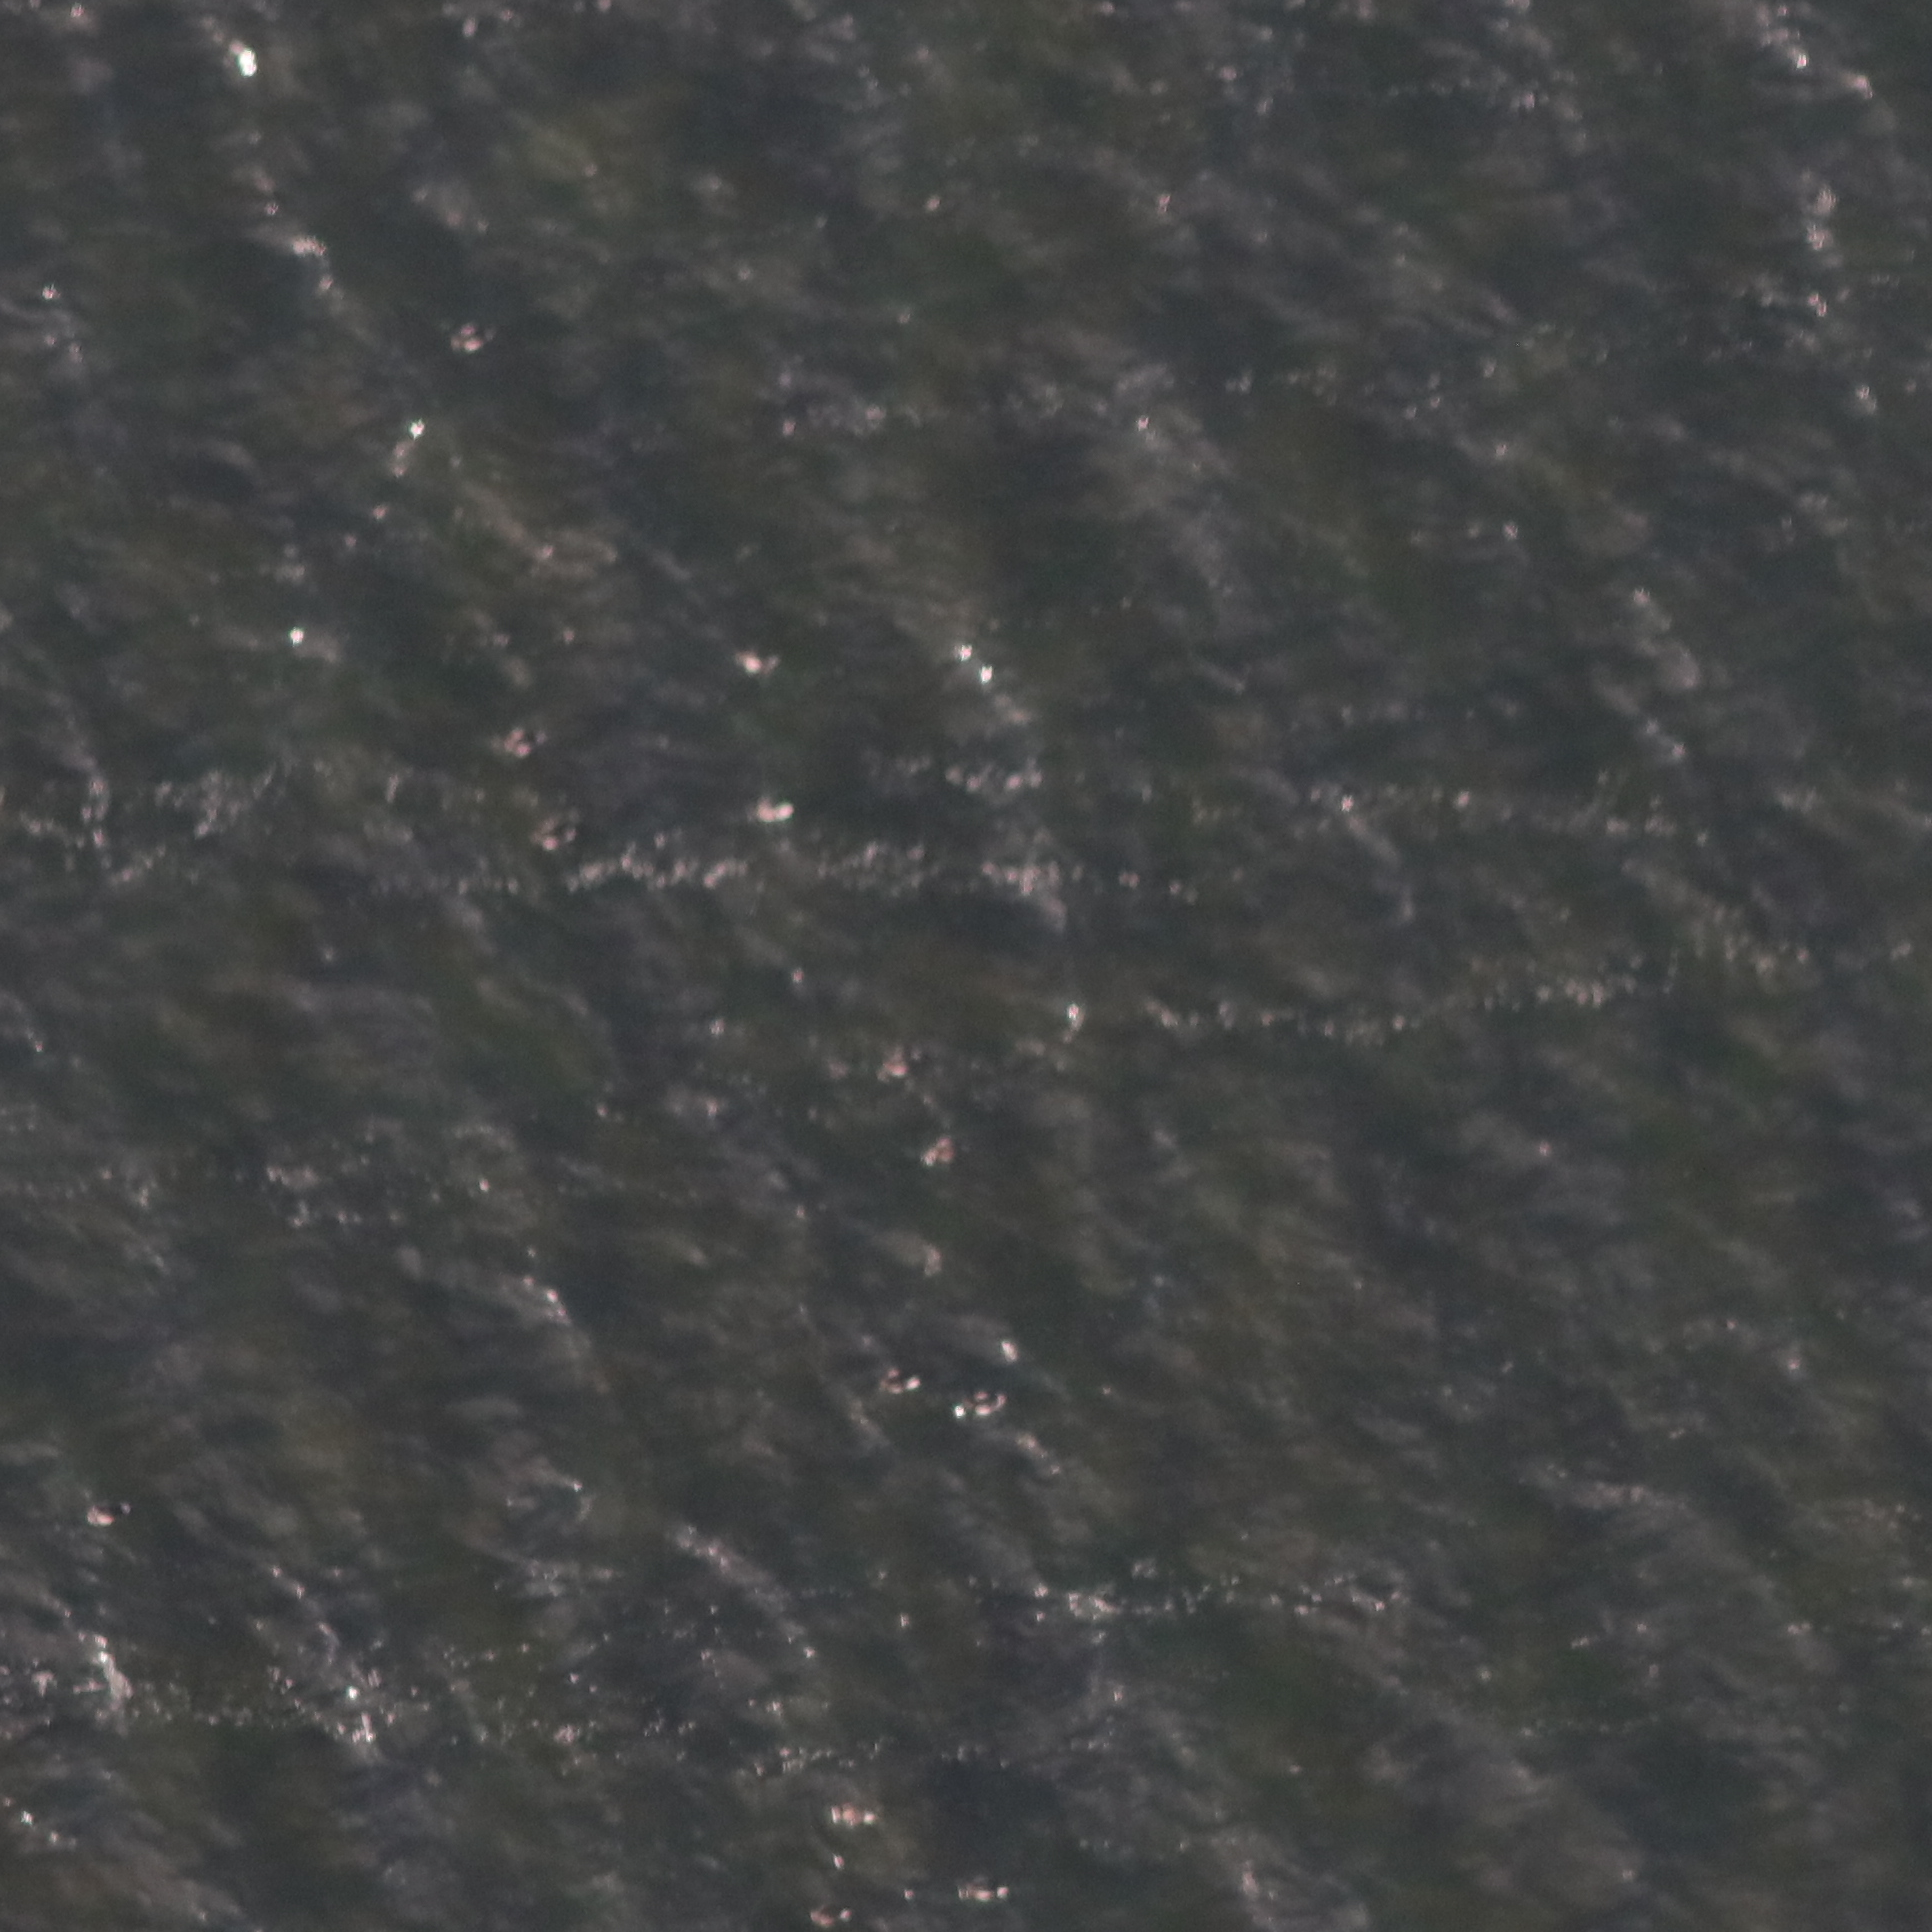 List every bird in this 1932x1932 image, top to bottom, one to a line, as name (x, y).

brant (475, 336)
brant (759, 662)
brant (525, 742)
brant (771, 803)
brant (556, 835)
brant (896, 1066)
brant (939, 1156)
brant (897, 1379)
brant (984, 1405)
brant (105, 1513)
brant (853, 1813)
brant (982, 1888)
brant (827, 1913)